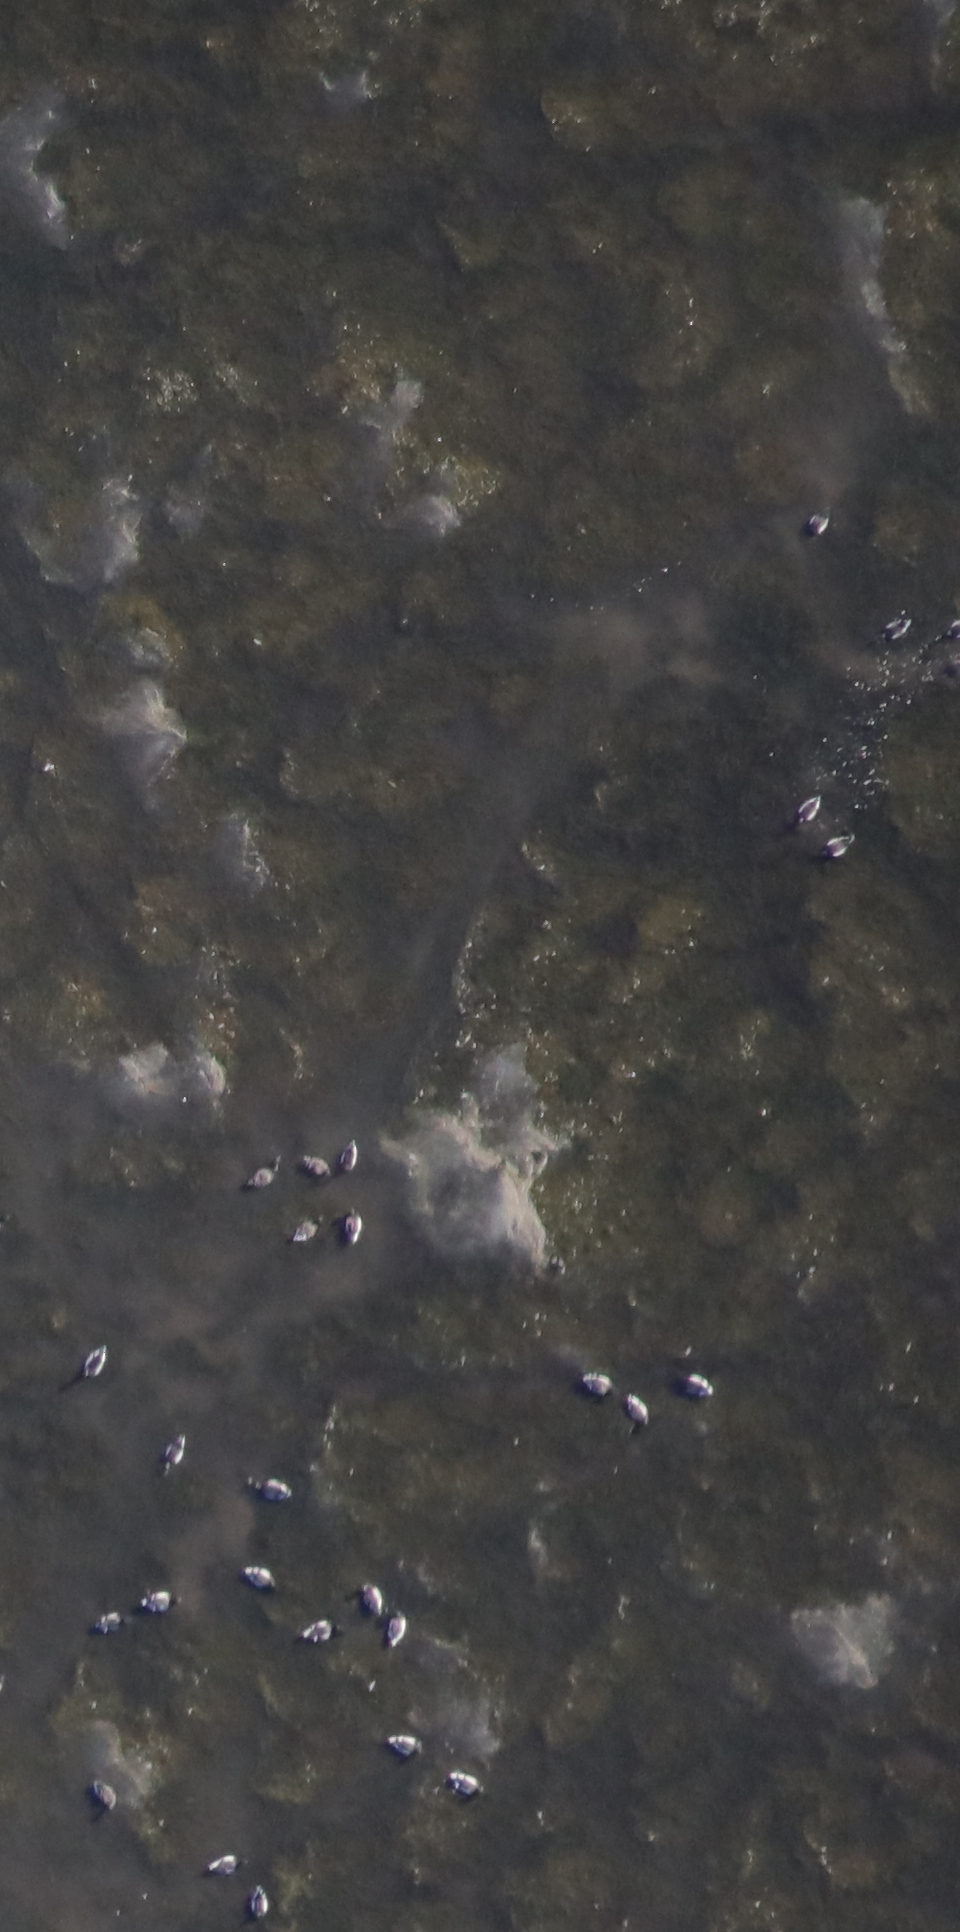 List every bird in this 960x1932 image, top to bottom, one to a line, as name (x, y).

brant (818, 524)
brant (895, 631)
brant (806, 810)
brant (838, 847)
brant (345, 1155)
brant (319, 1165)
brant (257, 1175)
brant (352, 1225)
brant (300, 1235)
brant (93, 1364)
brant (697, 1383)
brant (597, 1386)
brant (638, 1413)
brant (173, 1452)
brant (273, 1489)
brant (261, 1577)
brant (370, 1598)
brant (155, 1601)
brant (114, 1620)
brant (395, 1627)
brant (320, 1629)
brant (407, 1742)
brant (466, 1786)
brant (103, 1795)
brant (226, 1867)
brant (258, 1904)